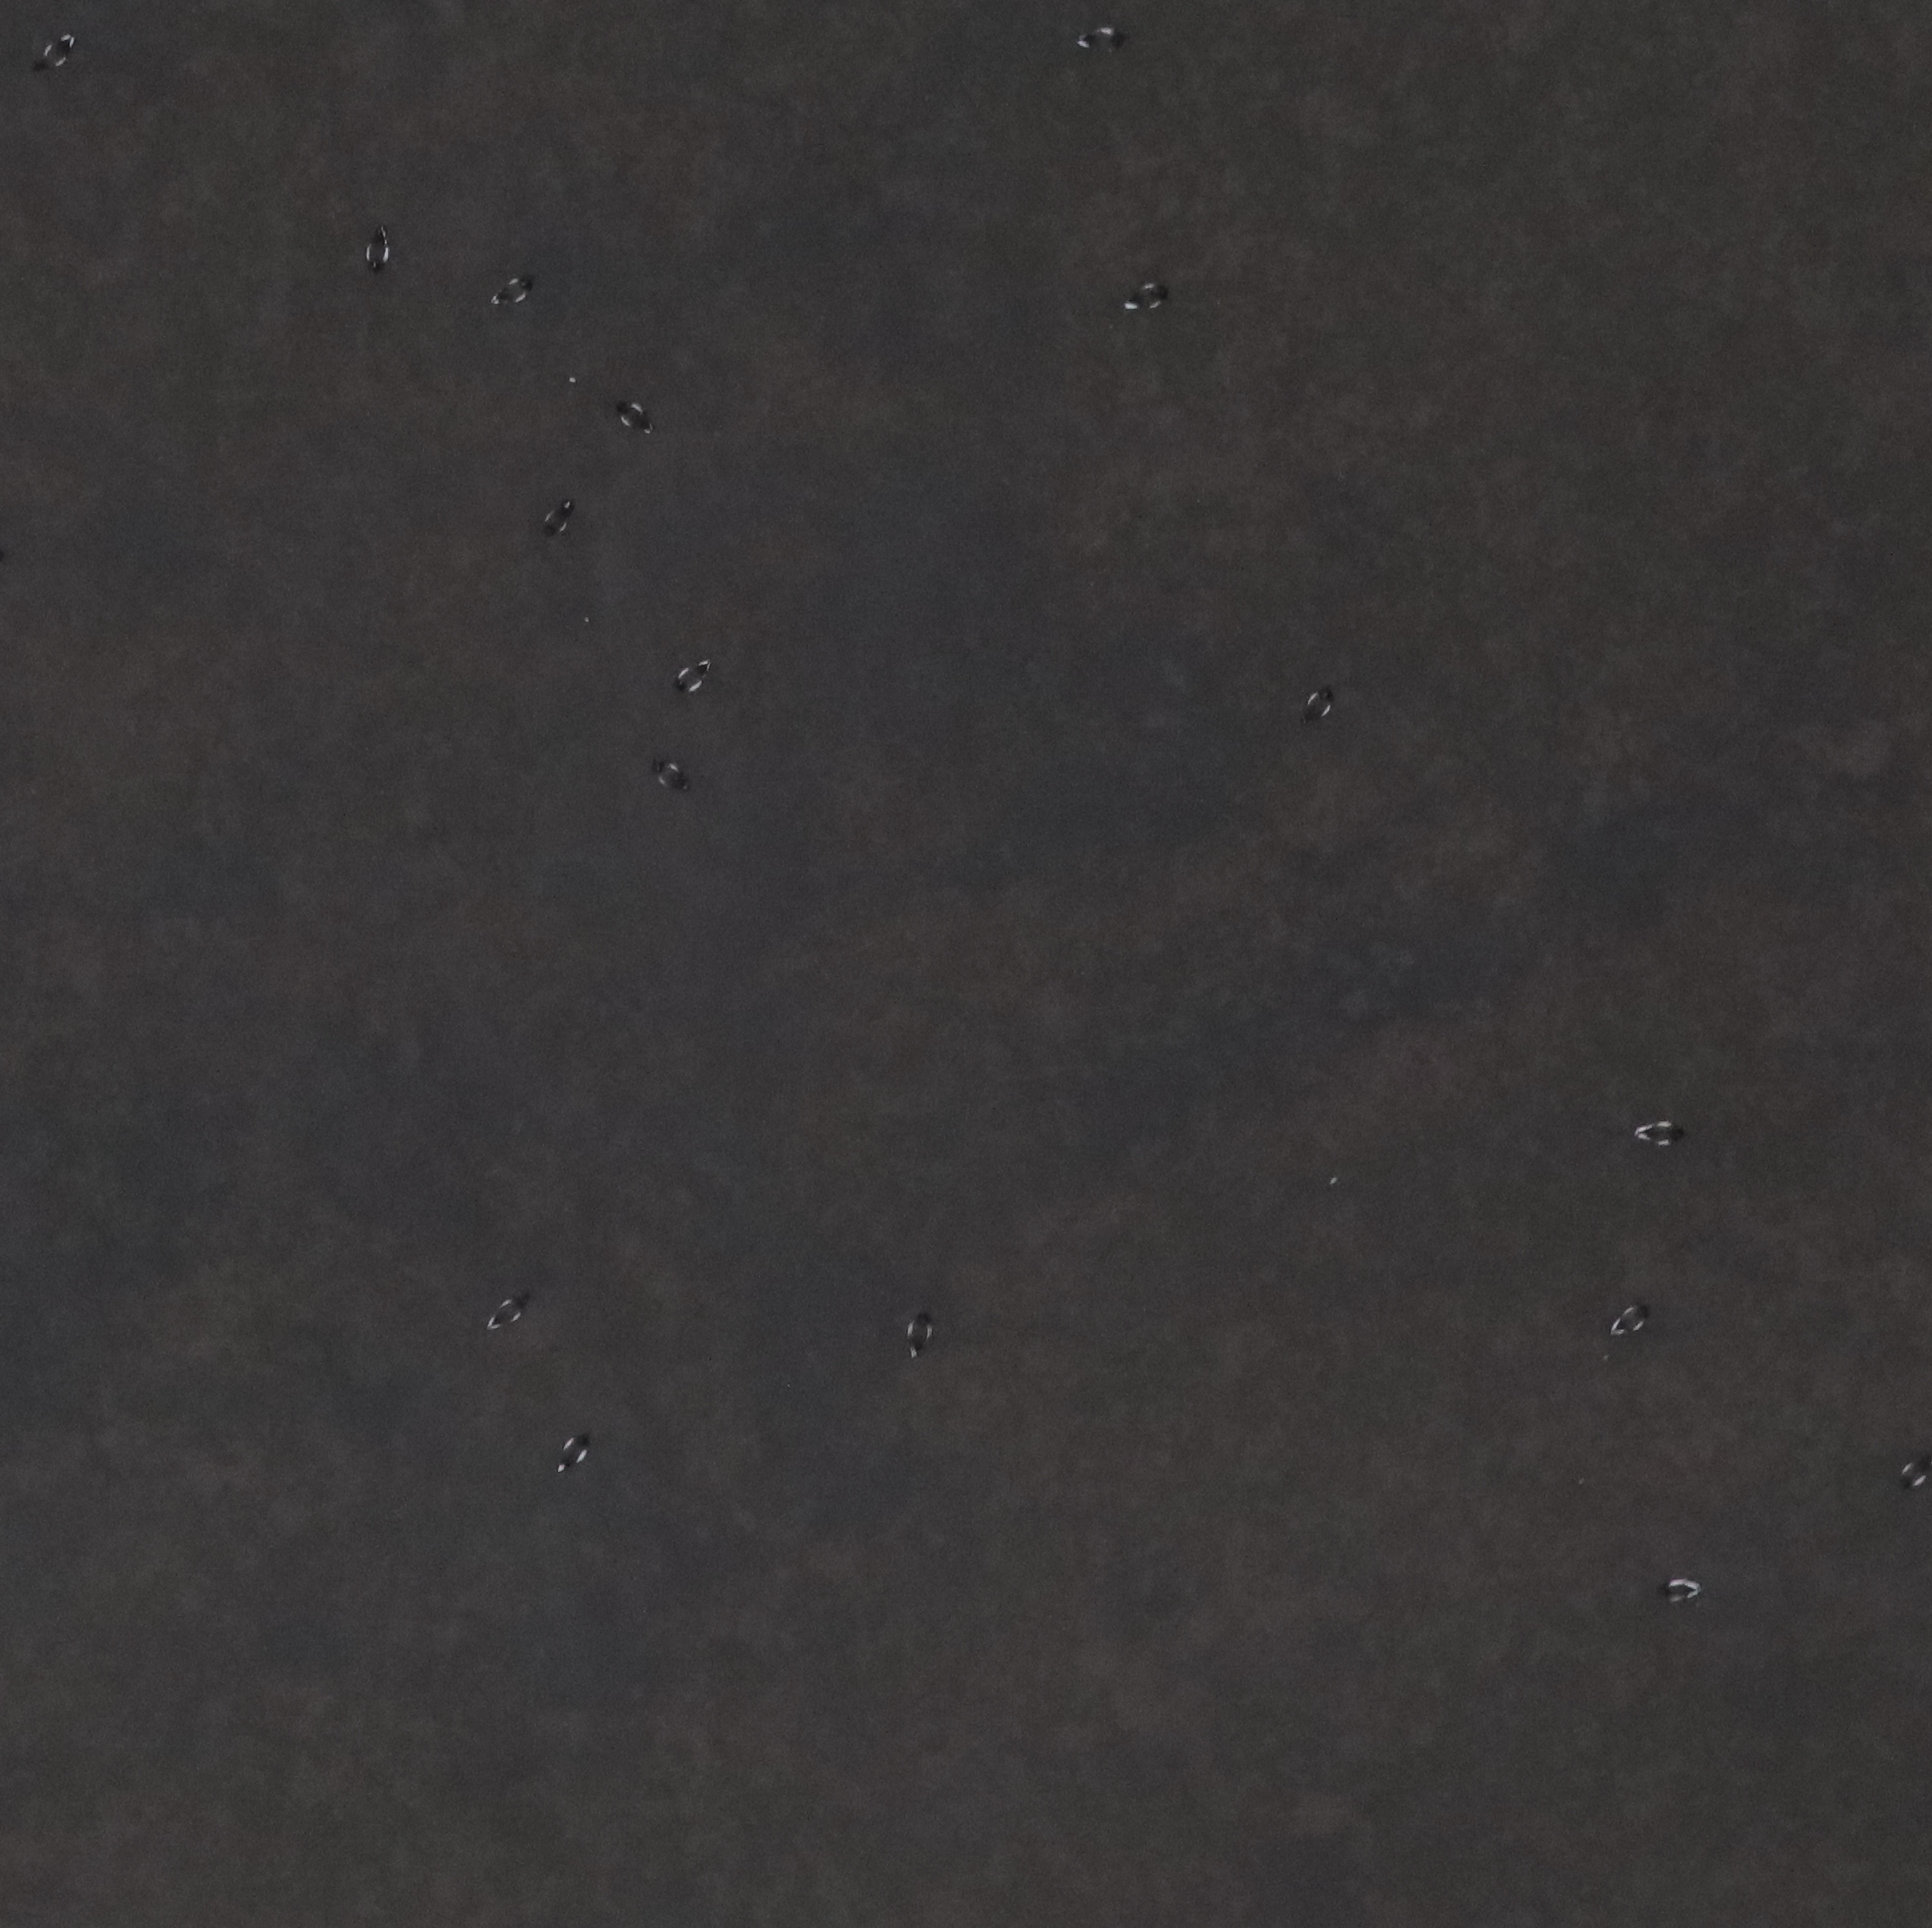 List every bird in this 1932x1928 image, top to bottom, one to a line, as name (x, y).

brant (1097, 39)
brant (58, 52)
brant (379, 253)
brant (513, 292)
brant (1149, 297)
brant (632, 413)
brant (560, 520)
brant (692, 680)
brant (1320, 704)
brant (673, 775)
brant (1661, 1134)
brant (508, 1312)
brant (1632, 1320)
brant (921, 1333)
brant (574, 1453)
brant (1915, 1475)
brant (1680, 1591)